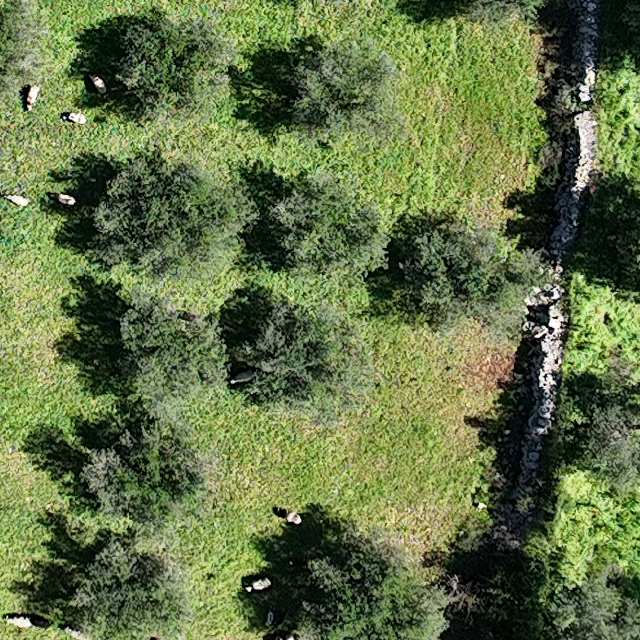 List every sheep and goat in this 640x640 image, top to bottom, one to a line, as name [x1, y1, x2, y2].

sheep [92, 75, 107, 95]
sheep [27, 84, 40, 112]
sheep [61, 112, 87, 125]
sheep [2, 194, 30, 207]
sheep [57, 194, 77, 206]
sheep [230, 369, 254, 385]
sheep [286, 512, 302, 525]
sheep [245, 577, 270, 593]
sheep [265, 612, 273, 626]
sheep [4, 615, 33, 628]
sheep [29, 616, 50, 627]
sheep [64, 627, 87, 639]